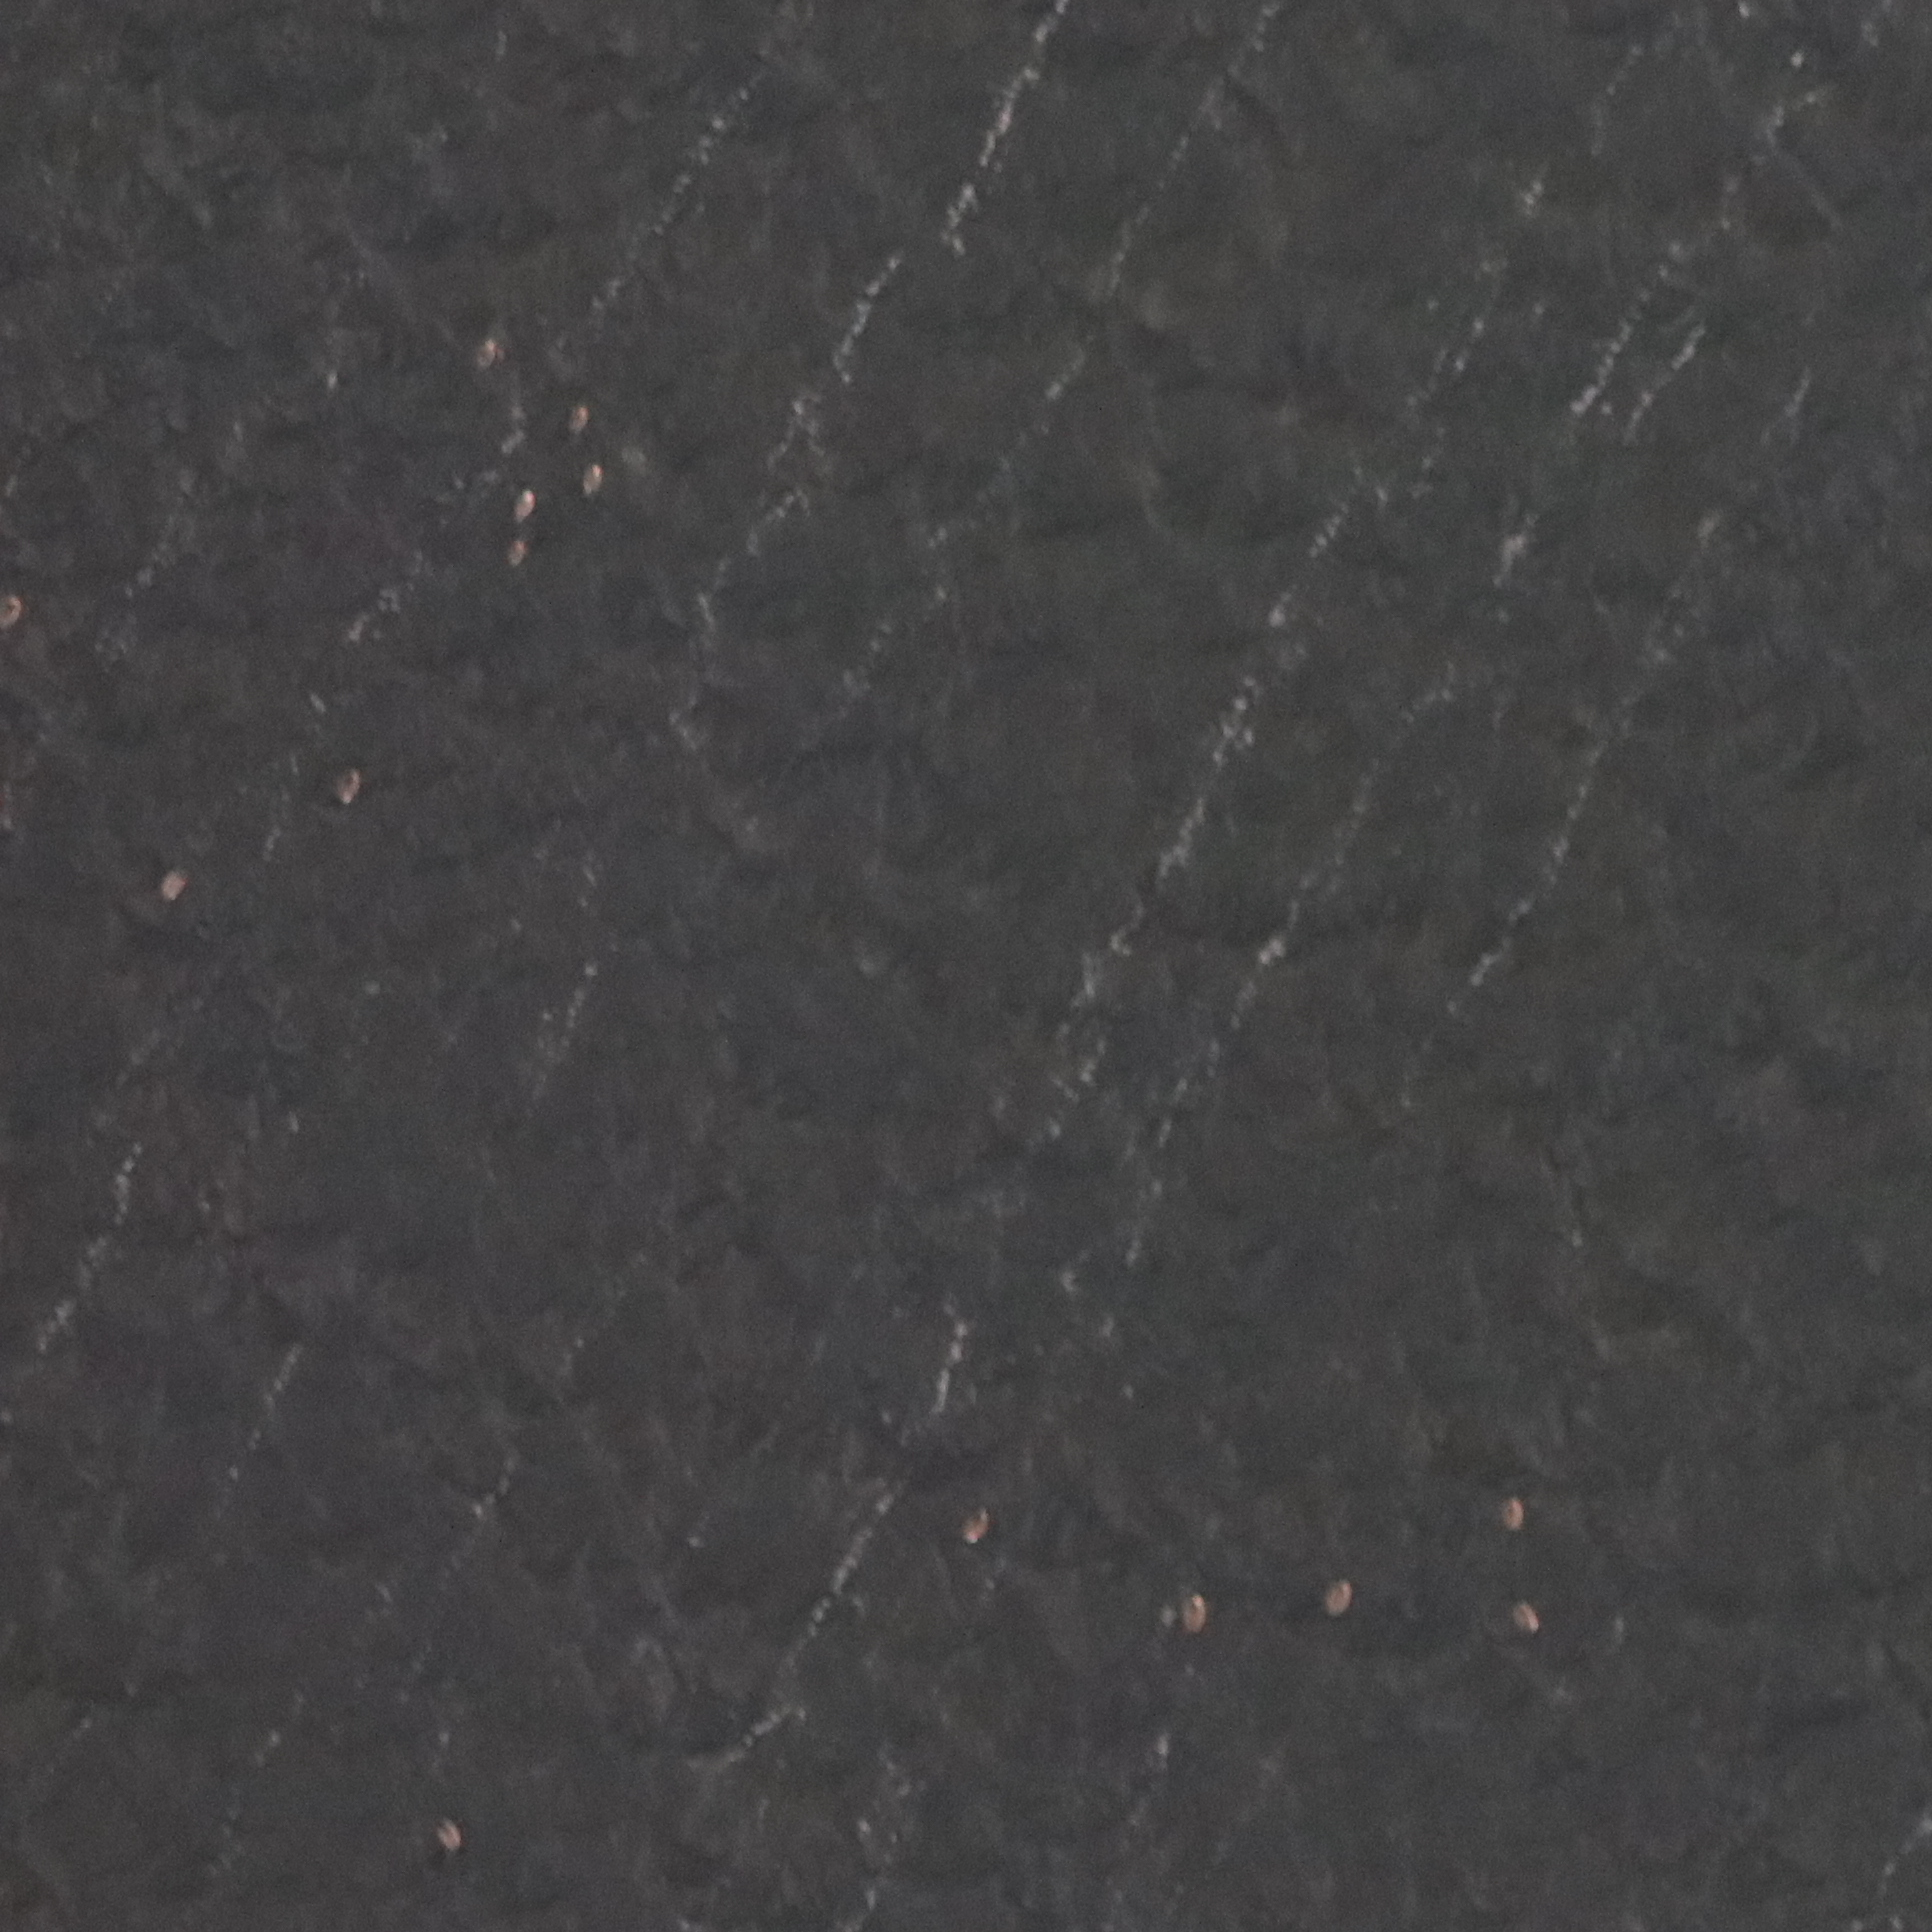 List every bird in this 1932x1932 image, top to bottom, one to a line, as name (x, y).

Canada goose (486, 359)
Canada goose (572, 423)
Canada goose (590, 481)
Canada goose (524, 504)
Canada goose (515, 548)
Canada goose (12, 612)
Canada goose (350, 784)
Canada goose (174, 884)
Canada goose (1515, 1513)
Canada goose (977, 1526)
Canada goose (1337, 1598)
Canada goose (1191, 1611)
Canada goose (1526, 1619)
Canada goose (449, 1838)